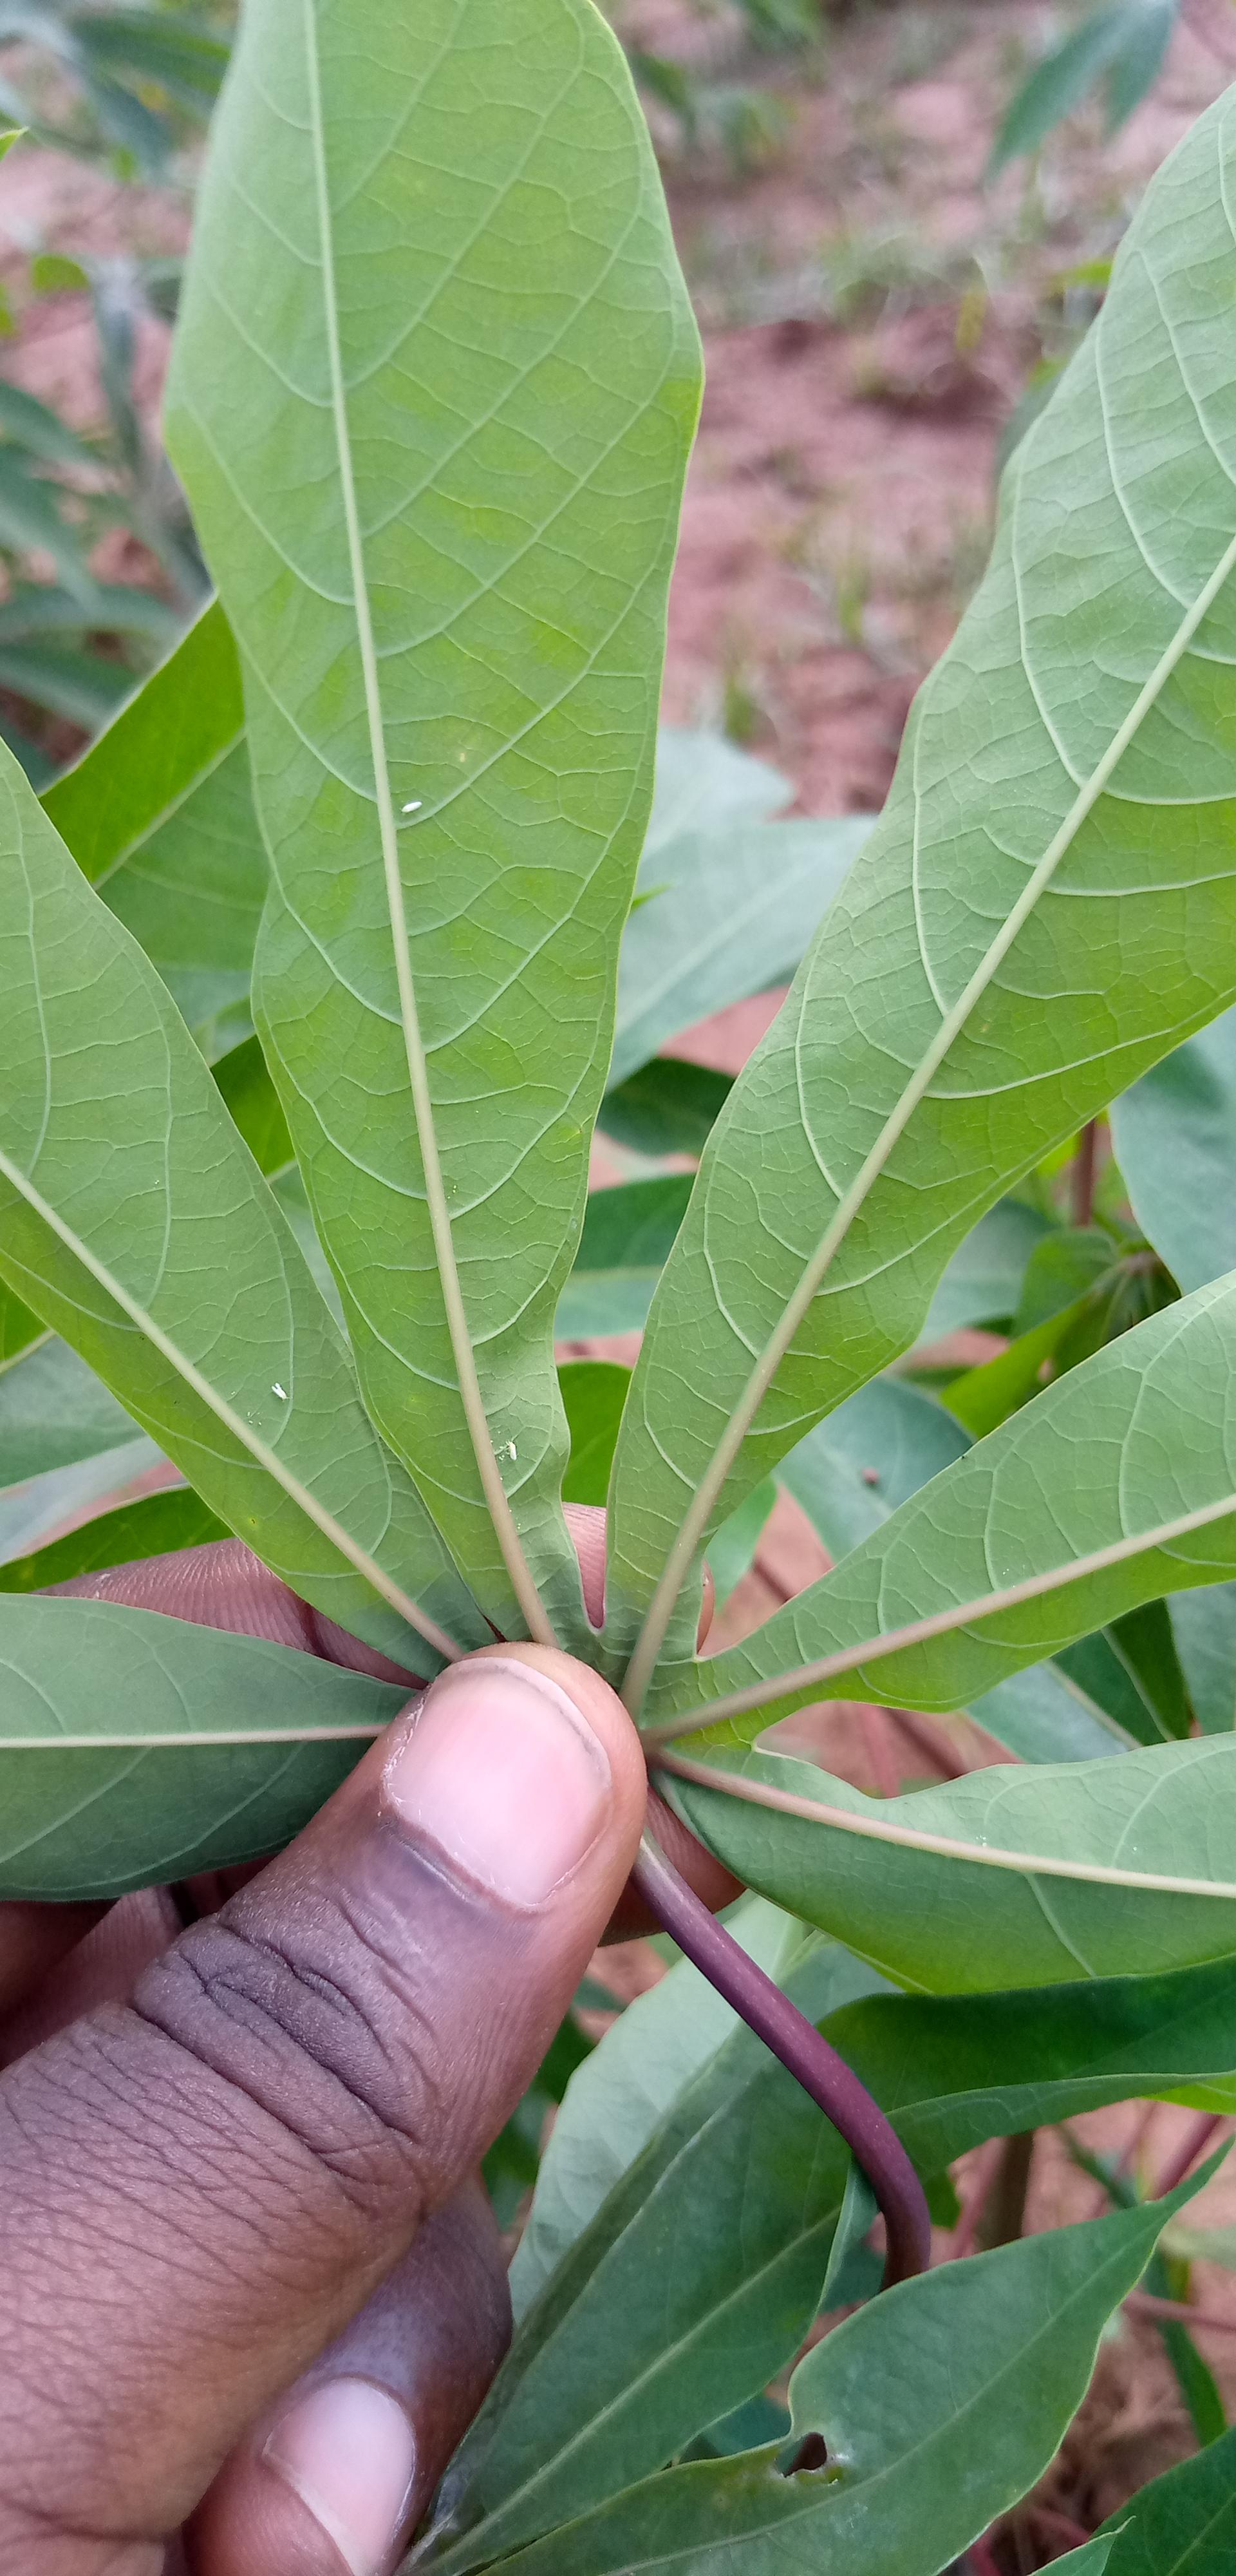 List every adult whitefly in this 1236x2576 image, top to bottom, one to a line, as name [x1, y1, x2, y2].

whitefly [387, 781, 424, 847]
whitefly [256, 1350, 310, 1414]
whitefly [483, 1426, 529, 1476]